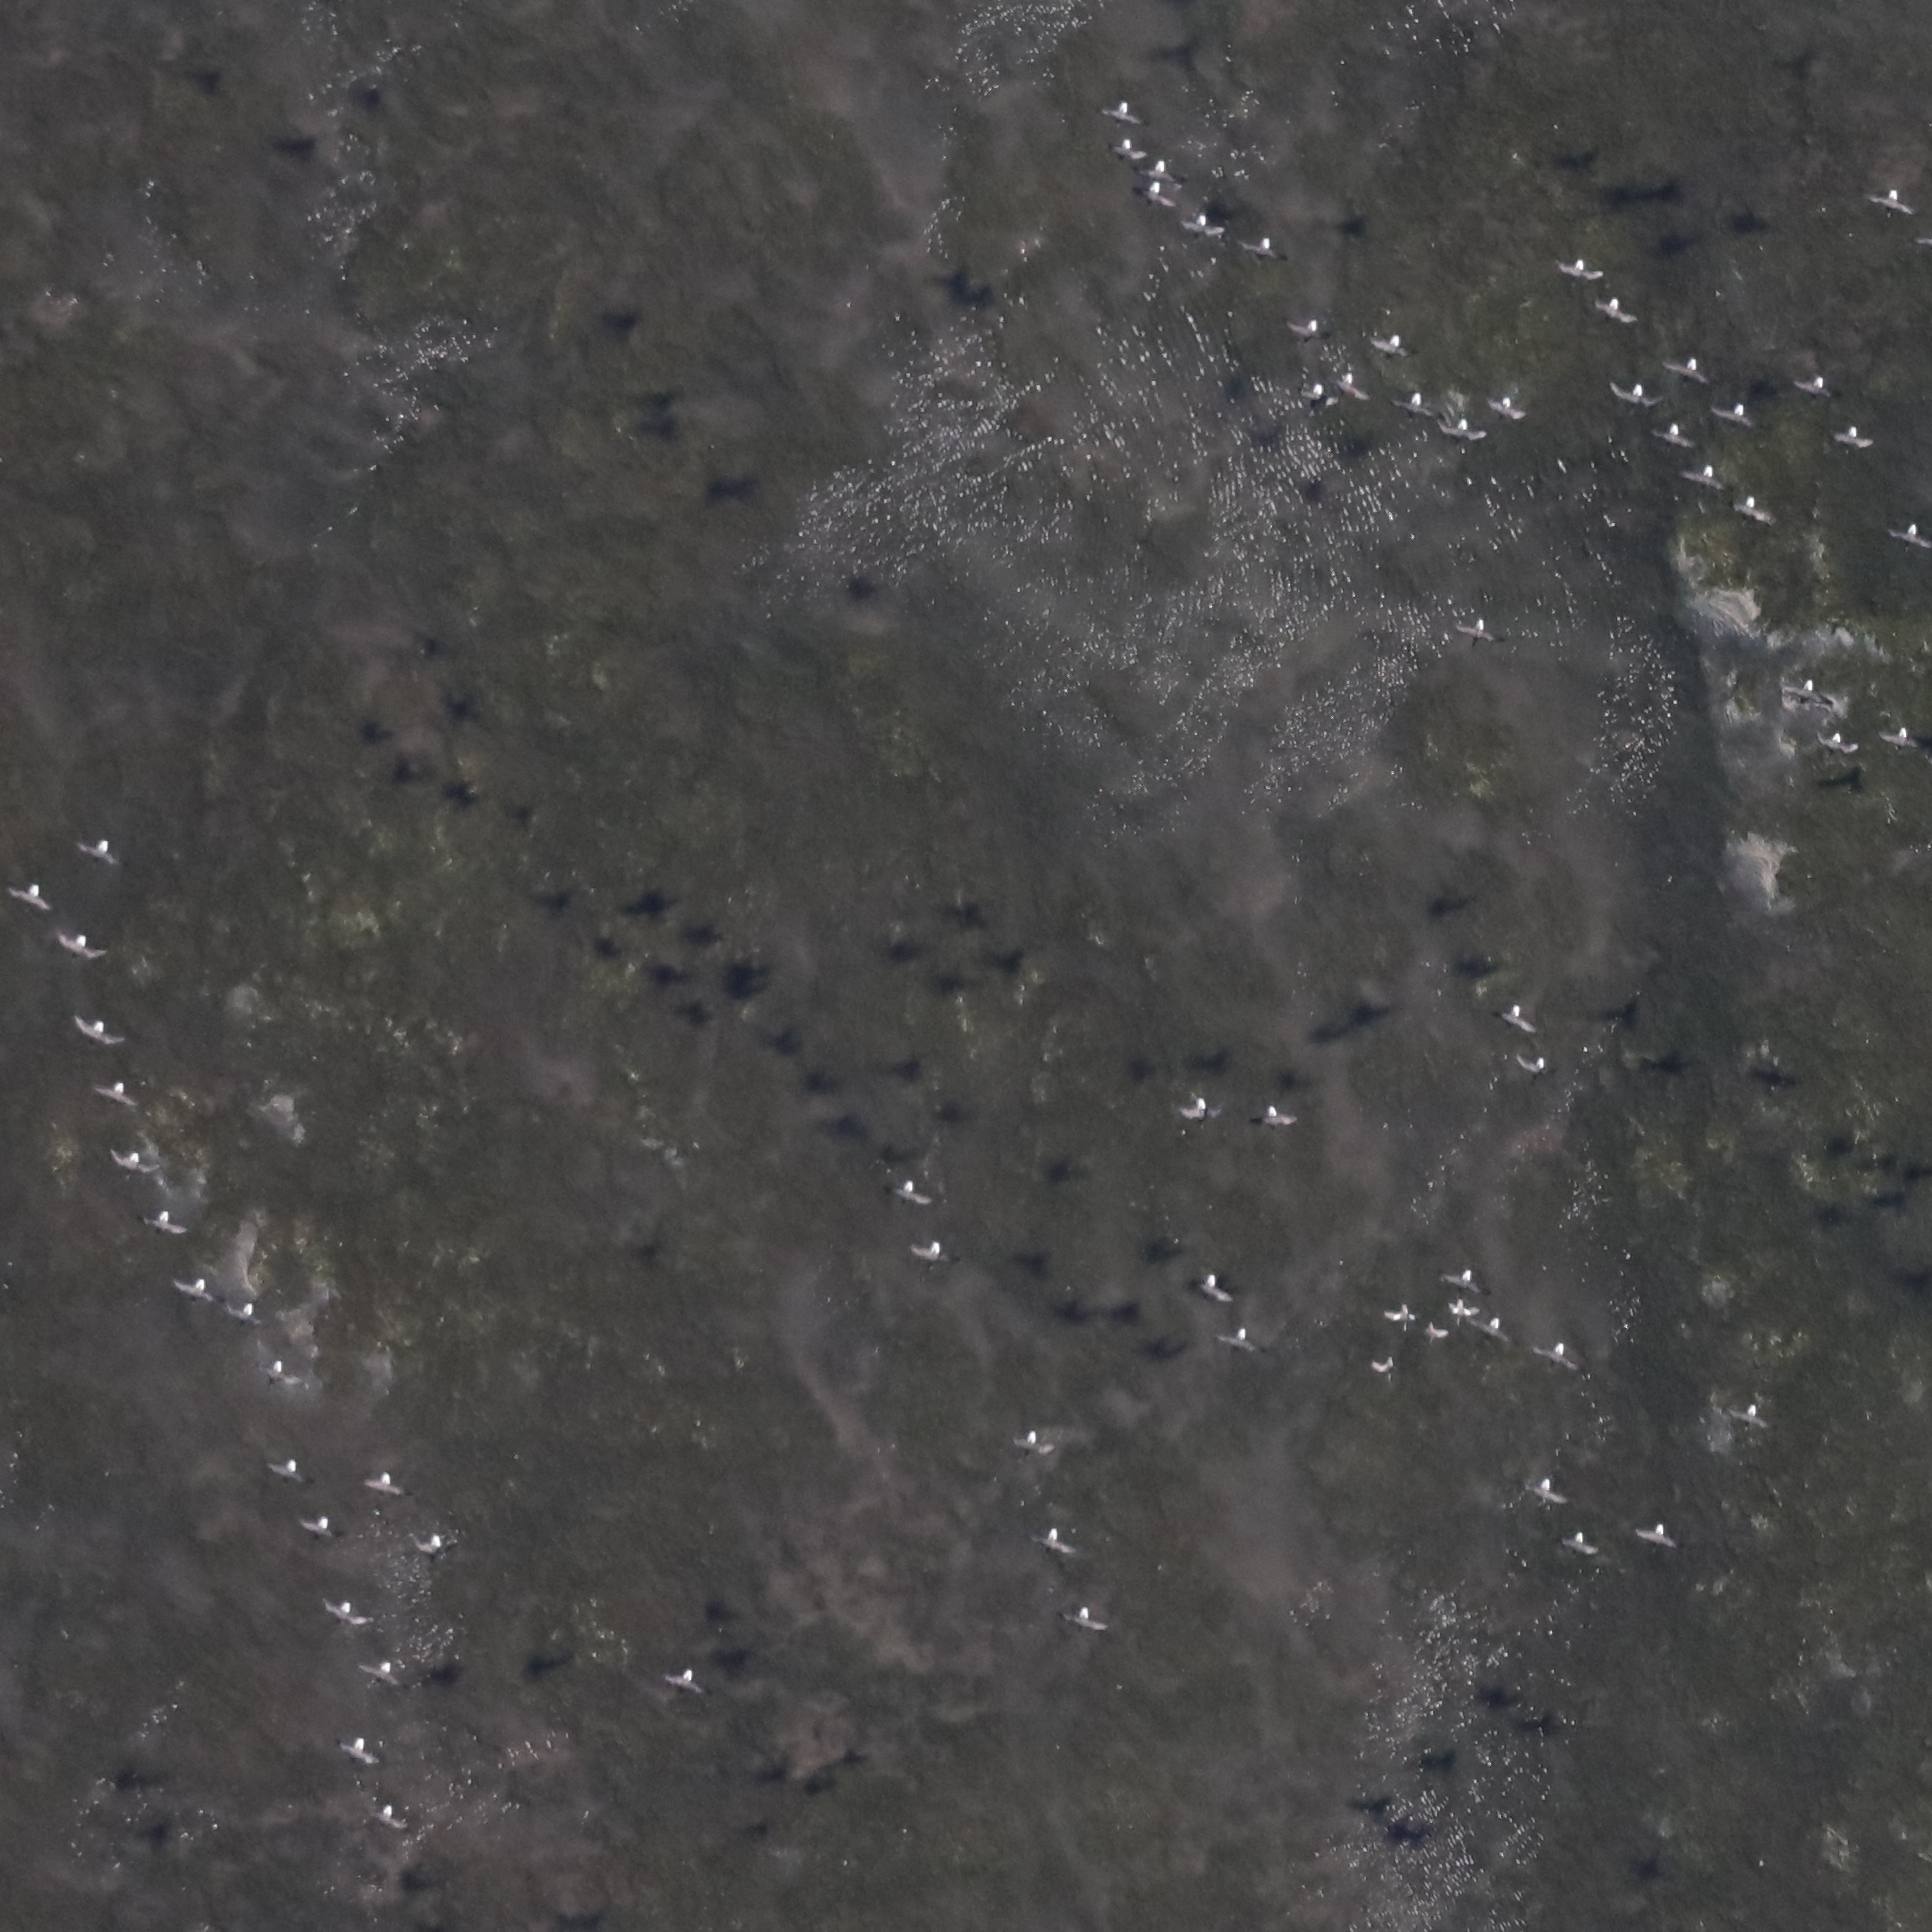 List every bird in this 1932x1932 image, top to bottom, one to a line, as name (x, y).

brant (1126, 106)
brant (1123, 153)
brant (1161, 164)
brant (1151, 192)
brant (1902, 203)
brant (1203, 225)
brant (1268, 249)
brant (1578, 265)
brant (1619, 309)
brant (1312, 331)
brant (1391, 351)
brant (1696, 360)
brant (1813, 381)
brant (1344, 384)
brant (1643, 391)
brant (1320, 400)
brant (1408, 405)
brant (1508, 407)
brant (1736, 410)
brant (1464, 431)
brant (1684, 434)
brant (1861, 436)
brant (1711, 476)
brant (1751, 512)
brant (1913, 530)
brant (1485, 628)
brant (1812, 688)
brant (1897, 739)
brant (1839, 746)
brant (99, 850)
brant (38, 900)
brant (79, 943)
brant (1523, 1013)
brant (97, 1029)
brant (1543, 1077)
brant (118, 1096)
brant (1196, 1111)
brant (1271, 1121)
brant (133, 1166)
brant (914, 1188)
brant (163, 1234)
brant (938, 1258)
brant (1462, 1280)
brant (1211, 1285)
brant (204, 1291)
other bird (1463, 1309)
brant (257, 1314)
other bird (1404, 1316)
brant (1494, 1324)
other bird (1436, 1329)
brant (1244, 1335)
brant (1556, 1356)
other bird (1391, 1367)
brant (281, 1370)
brant (1755, 1418)
brant (1029, 1445)
brant (292, 1472)
brant (387, 1482)
brant (1545, 1493)
brant (324, 1523)
brant (437, 1541)
brant (1065, 1541)
brant (1584, 1544)
brant (1660, 1545)
brant (342, 1612)
brant (1084, 1624)
brant (386, 1674)
brant (682, 1689)
brant (358, 1737)
brant (391, 1824)